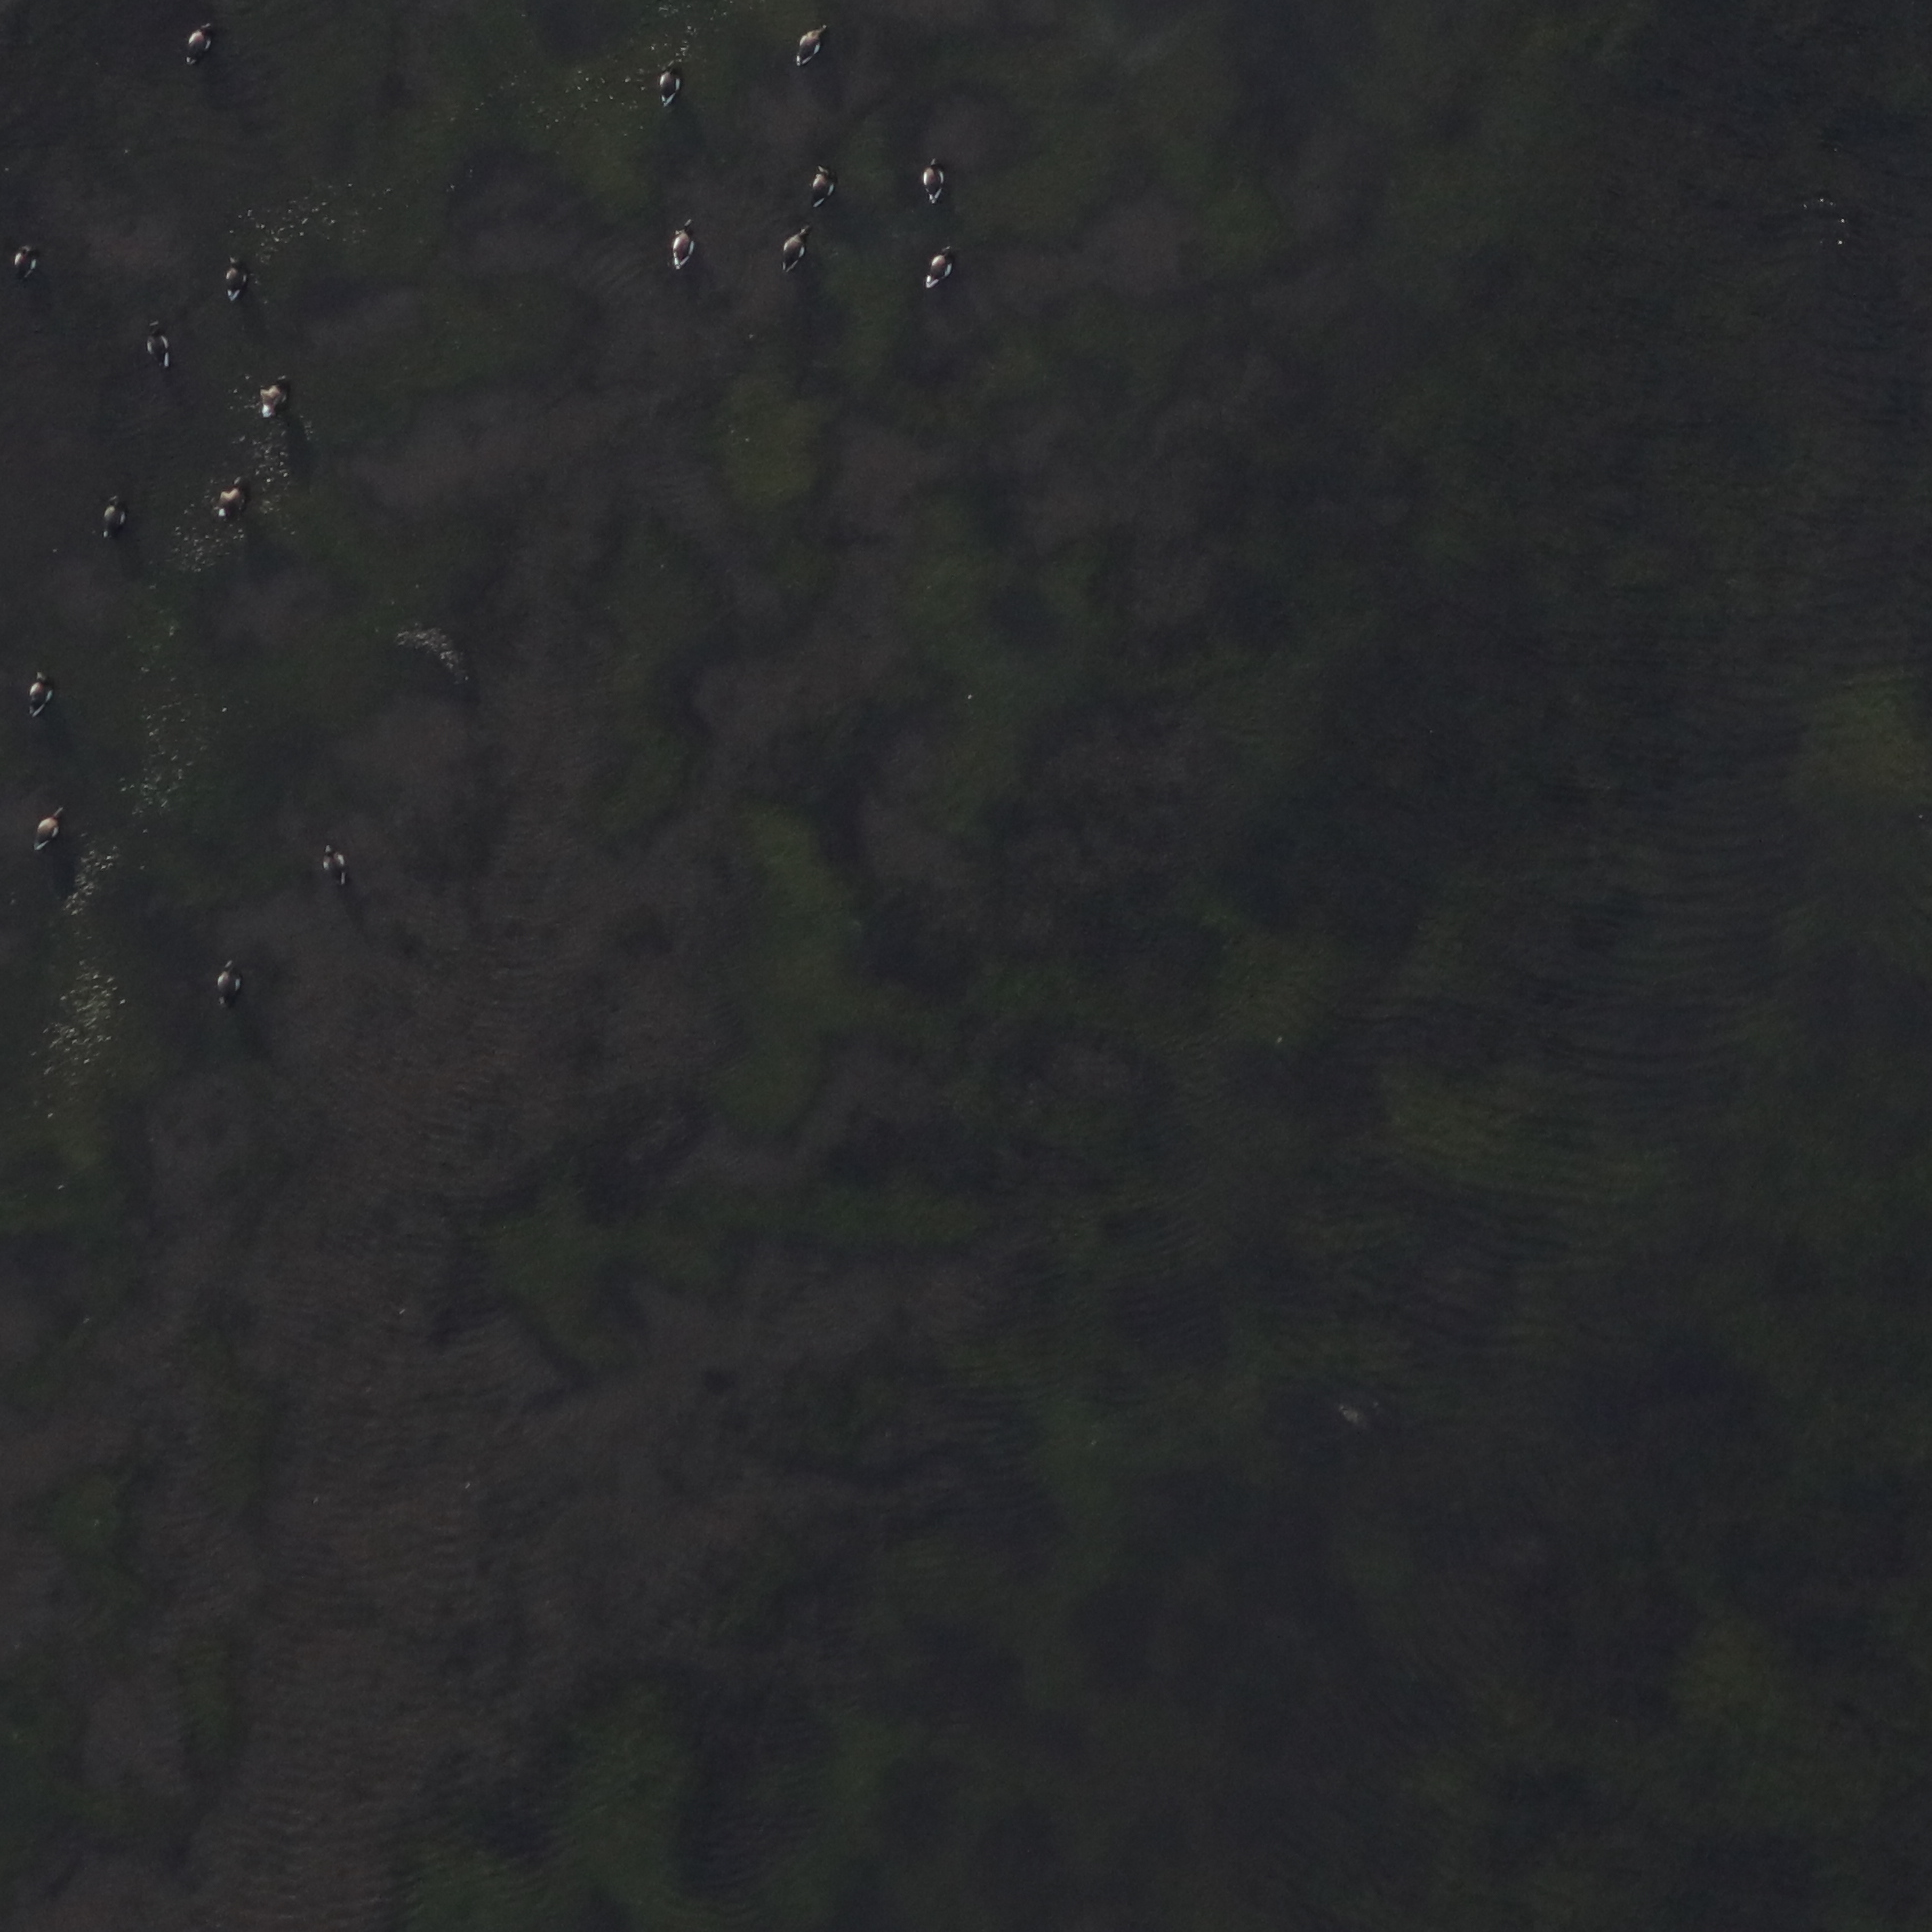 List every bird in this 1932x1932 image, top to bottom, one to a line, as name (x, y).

brant (200, 43)
brant (809, 45)
brant (669, 86)
brant (933, 179)
brant (823, 183)
brant (683, 245)
brant (795, 248)
brant (25, 262)
brant (938, 267)
brant (237, 277)
brant (159, 347)
brant (273, 394)
brant (230, 505)
brant (116, 518)
brant (42, 694)
brant (45, 830)
brant (330, 859)
brant (229, 985)